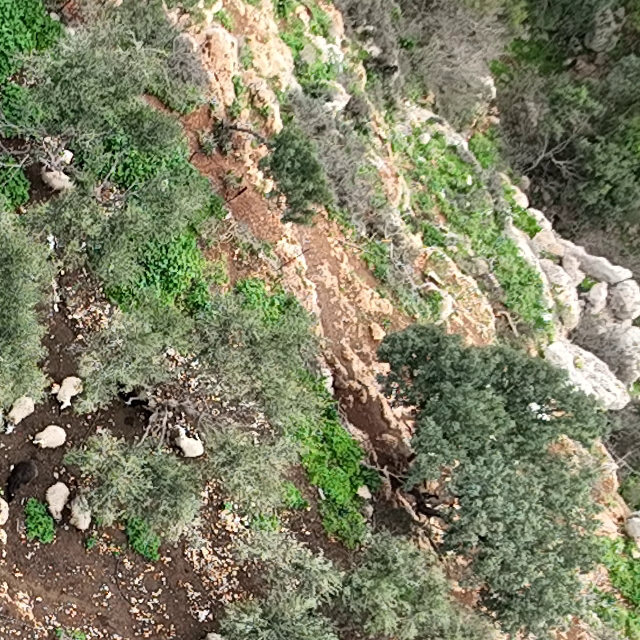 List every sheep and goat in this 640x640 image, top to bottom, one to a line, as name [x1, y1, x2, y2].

sheep [41, 164, 78, 190]
sheep [58, 375, 83, 409]
sheep [115, 380, 149, 410]
sheep [3, 394, 35, 436]
sheep [32, 424, 66, 450]
sheep [172, 424, 204, 458]
sheep [3, 458, 36, 502]
sheep [69, 479, 91, 530]
sheep [44, 480, 70, 525]
sheep [207, 630, 230, 639]